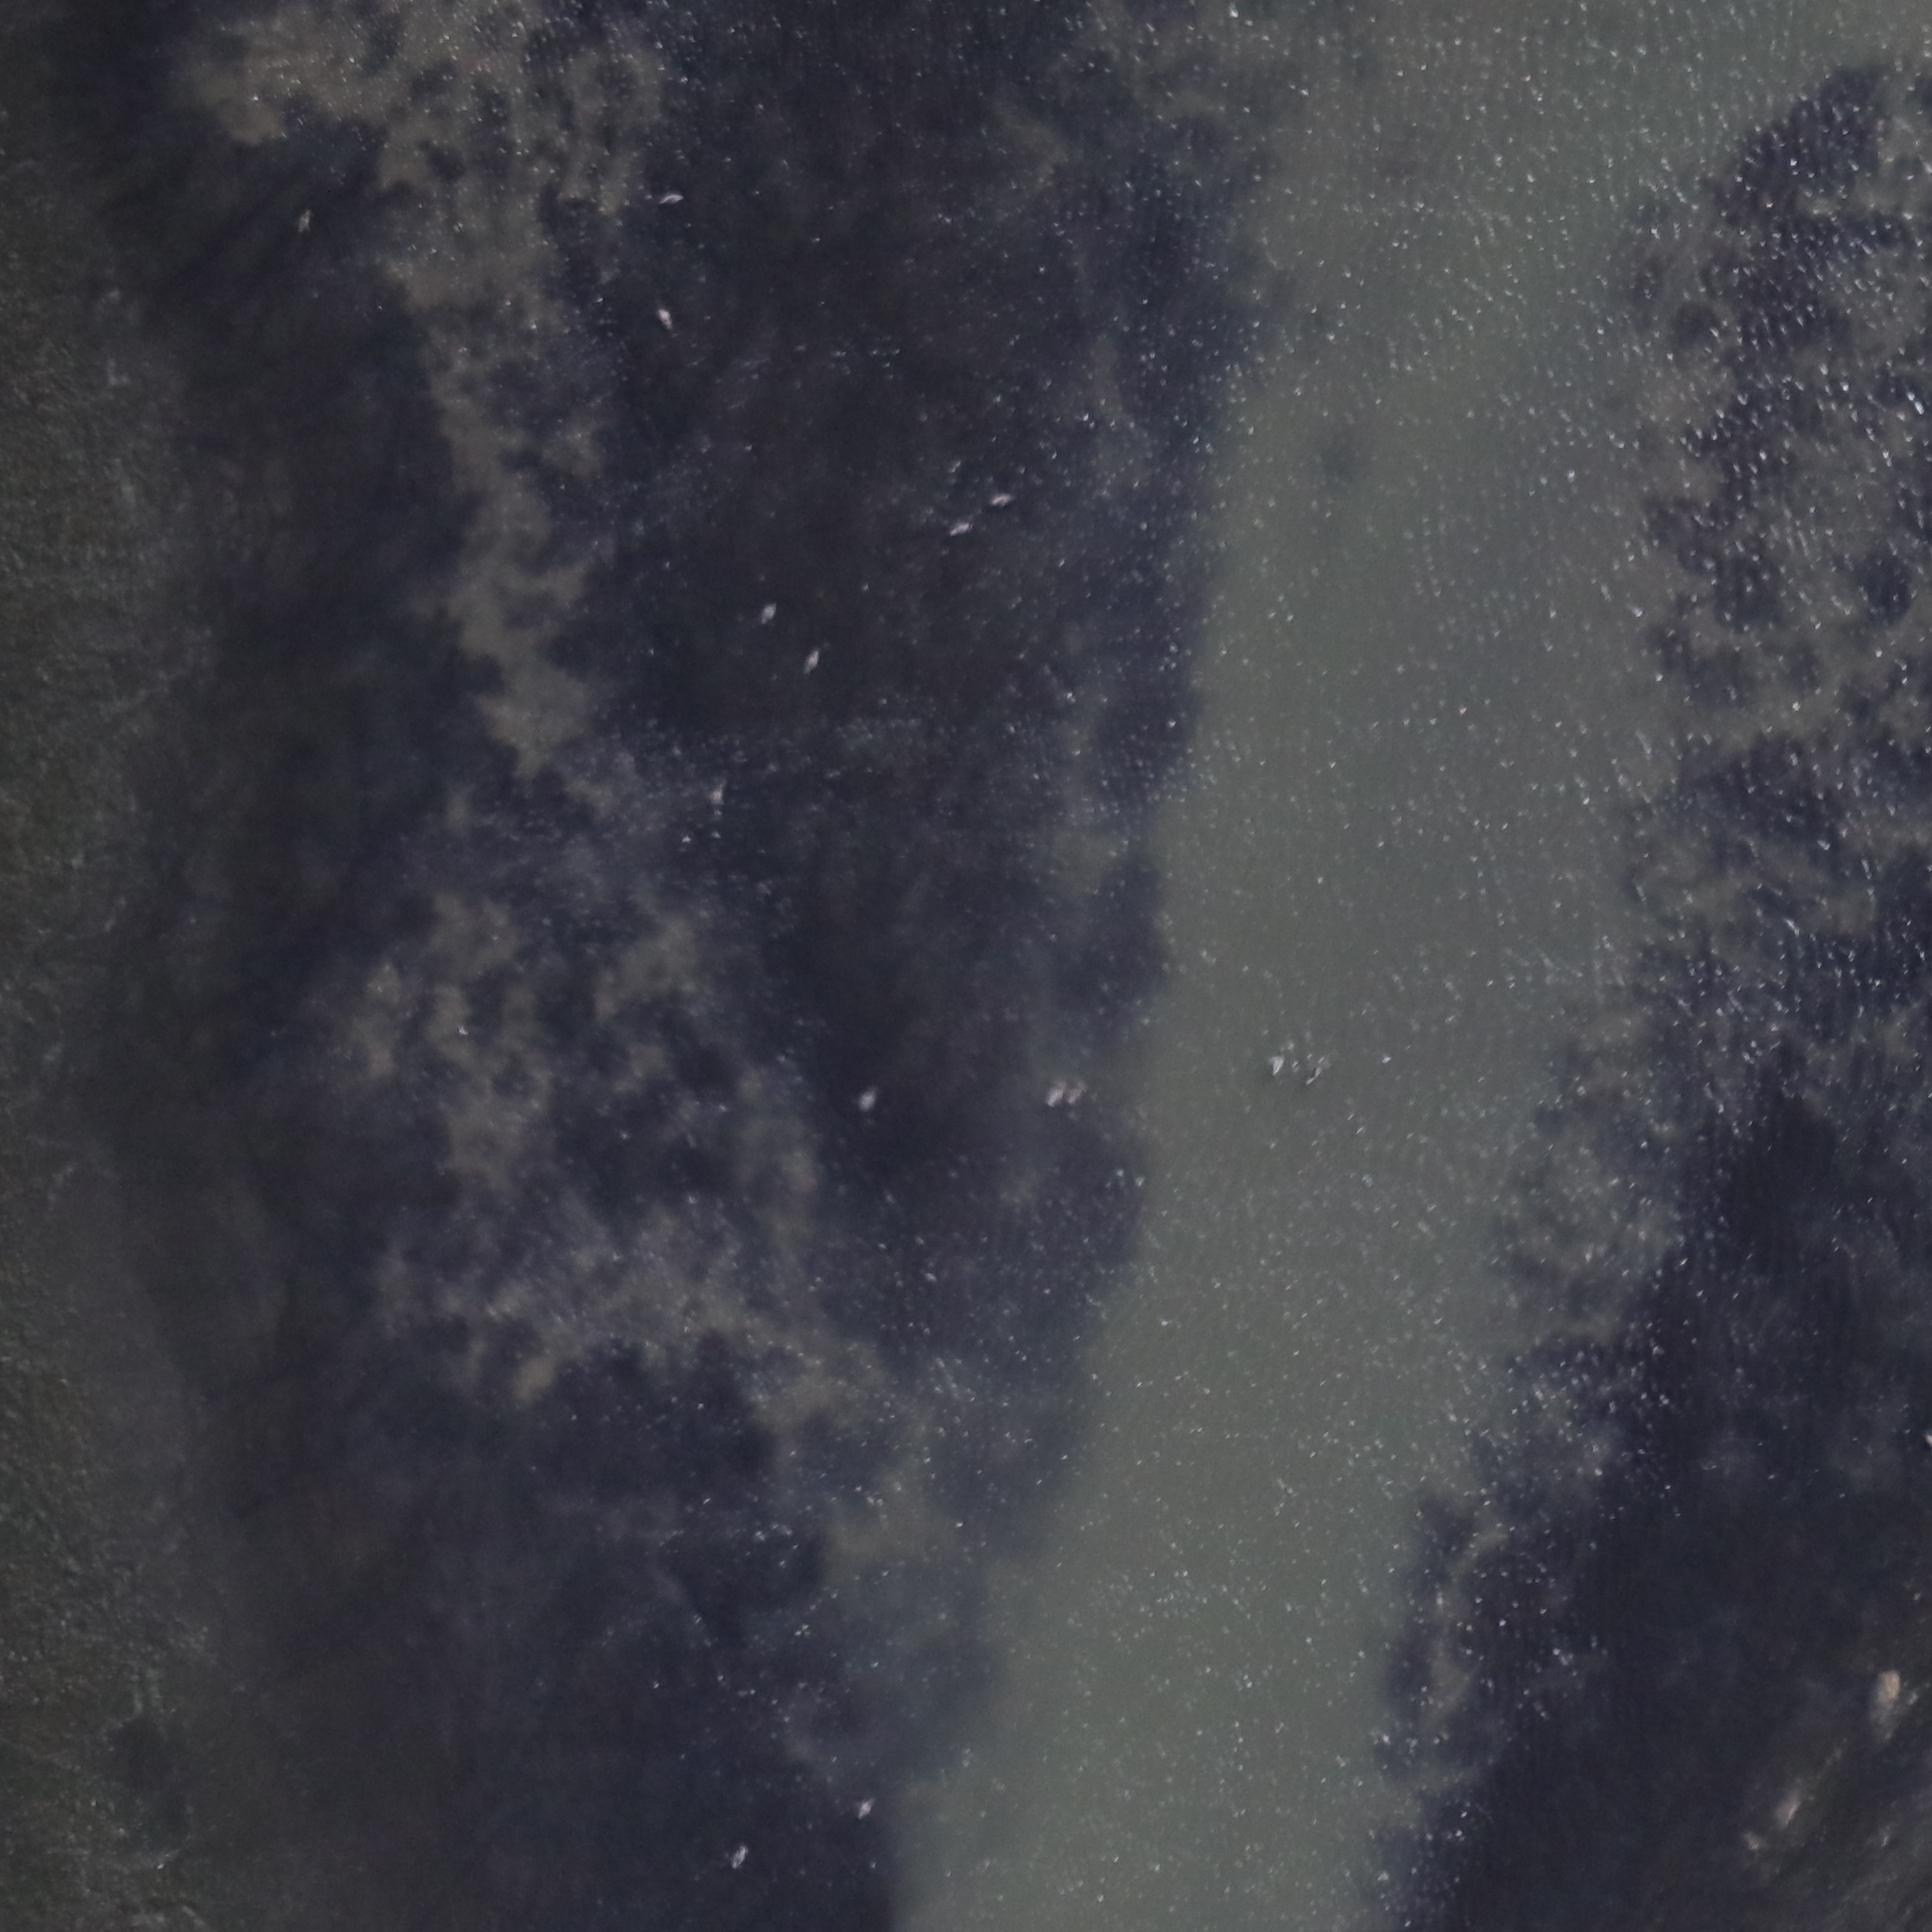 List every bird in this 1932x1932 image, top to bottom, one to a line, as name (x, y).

other bird (673, 199)
other bird (302, 222)
other bird (666, 320)
other bird (1001, 500)
other bird (960, 531)
other bird (770, 616)
other bird (811, 663)
other bird (714, 793)
other bird (1277, 1064)
other bird (1313, 1074)
other bird (1073, 1092)
other bird (1055, 1098)
other bird (866, 1101)
other bird (866, 1810)
other bird (740, 1857)